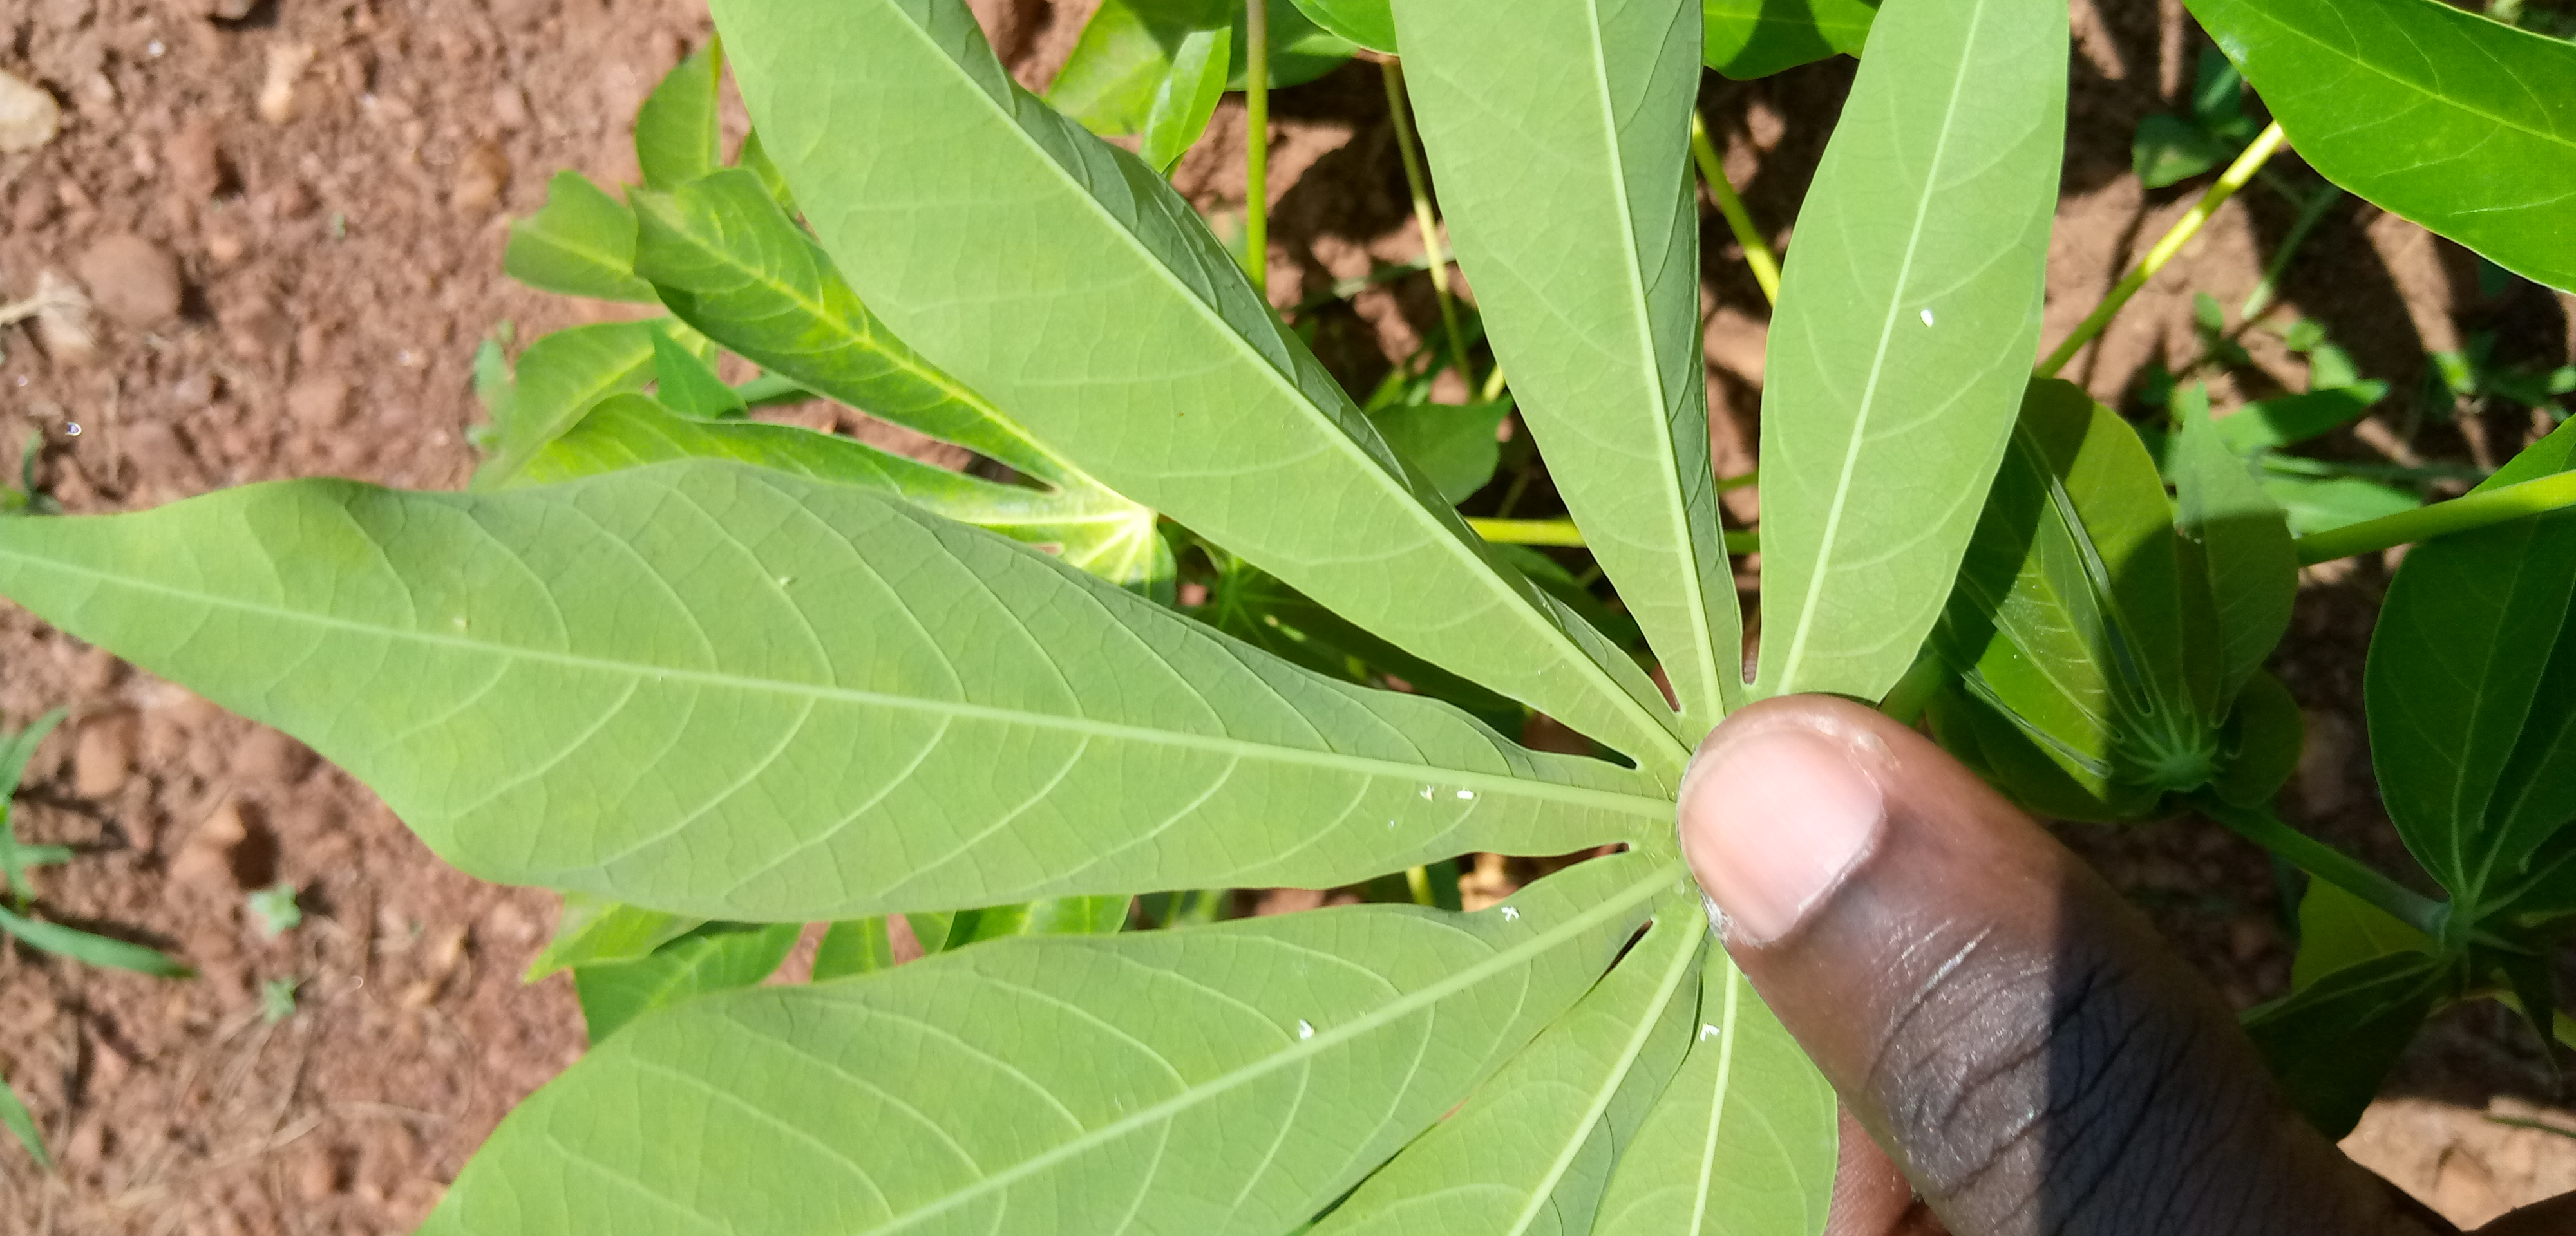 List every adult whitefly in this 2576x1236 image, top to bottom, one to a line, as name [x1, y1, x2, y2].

whitefly [1917, 306, 1935, 329]
whitefly [1417, 782, 1434, 803]
whitefly [1454, 787, 1477, 801]
whitefly [1499, 904, 1522, 922]
whitefly [1296, 1015, 1319, 1041]
whitefly [1698, 1019, 1721, 1043]